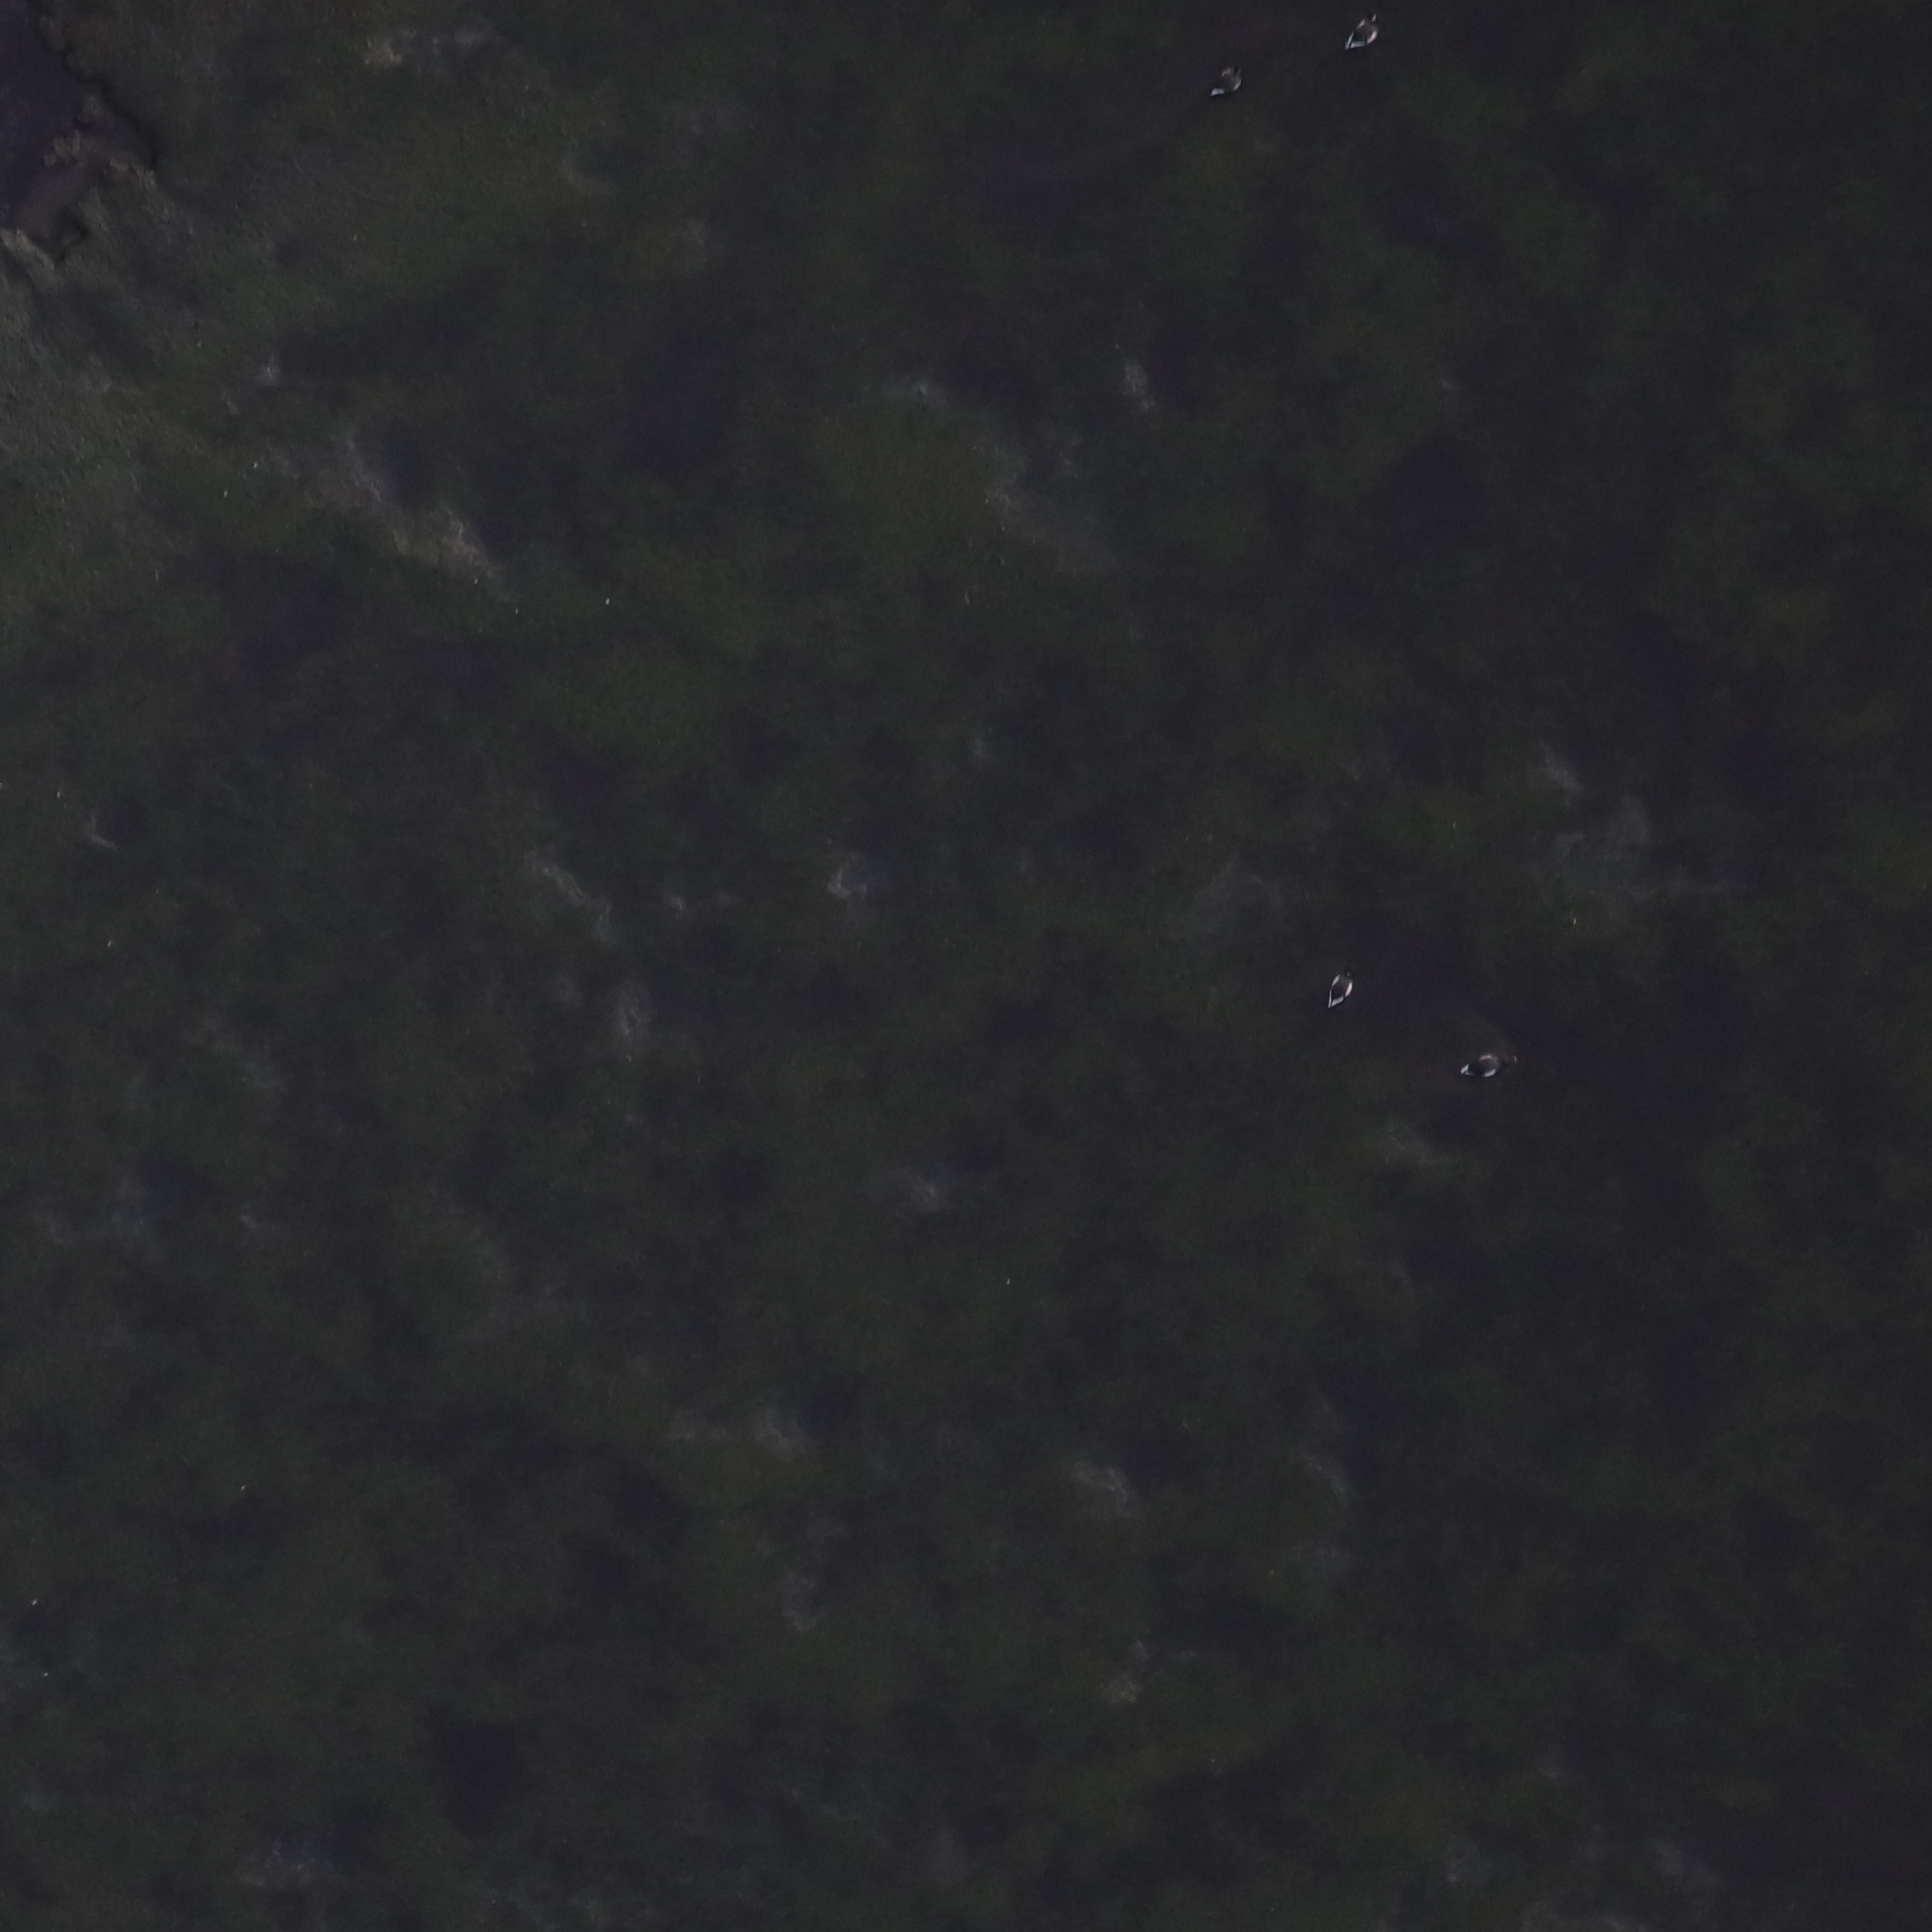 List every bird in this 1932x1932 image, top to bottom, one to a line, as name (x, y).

brant (1361, 34)
brant (1227, 80)
brant (1338, 989)
brant (1484, 1061)